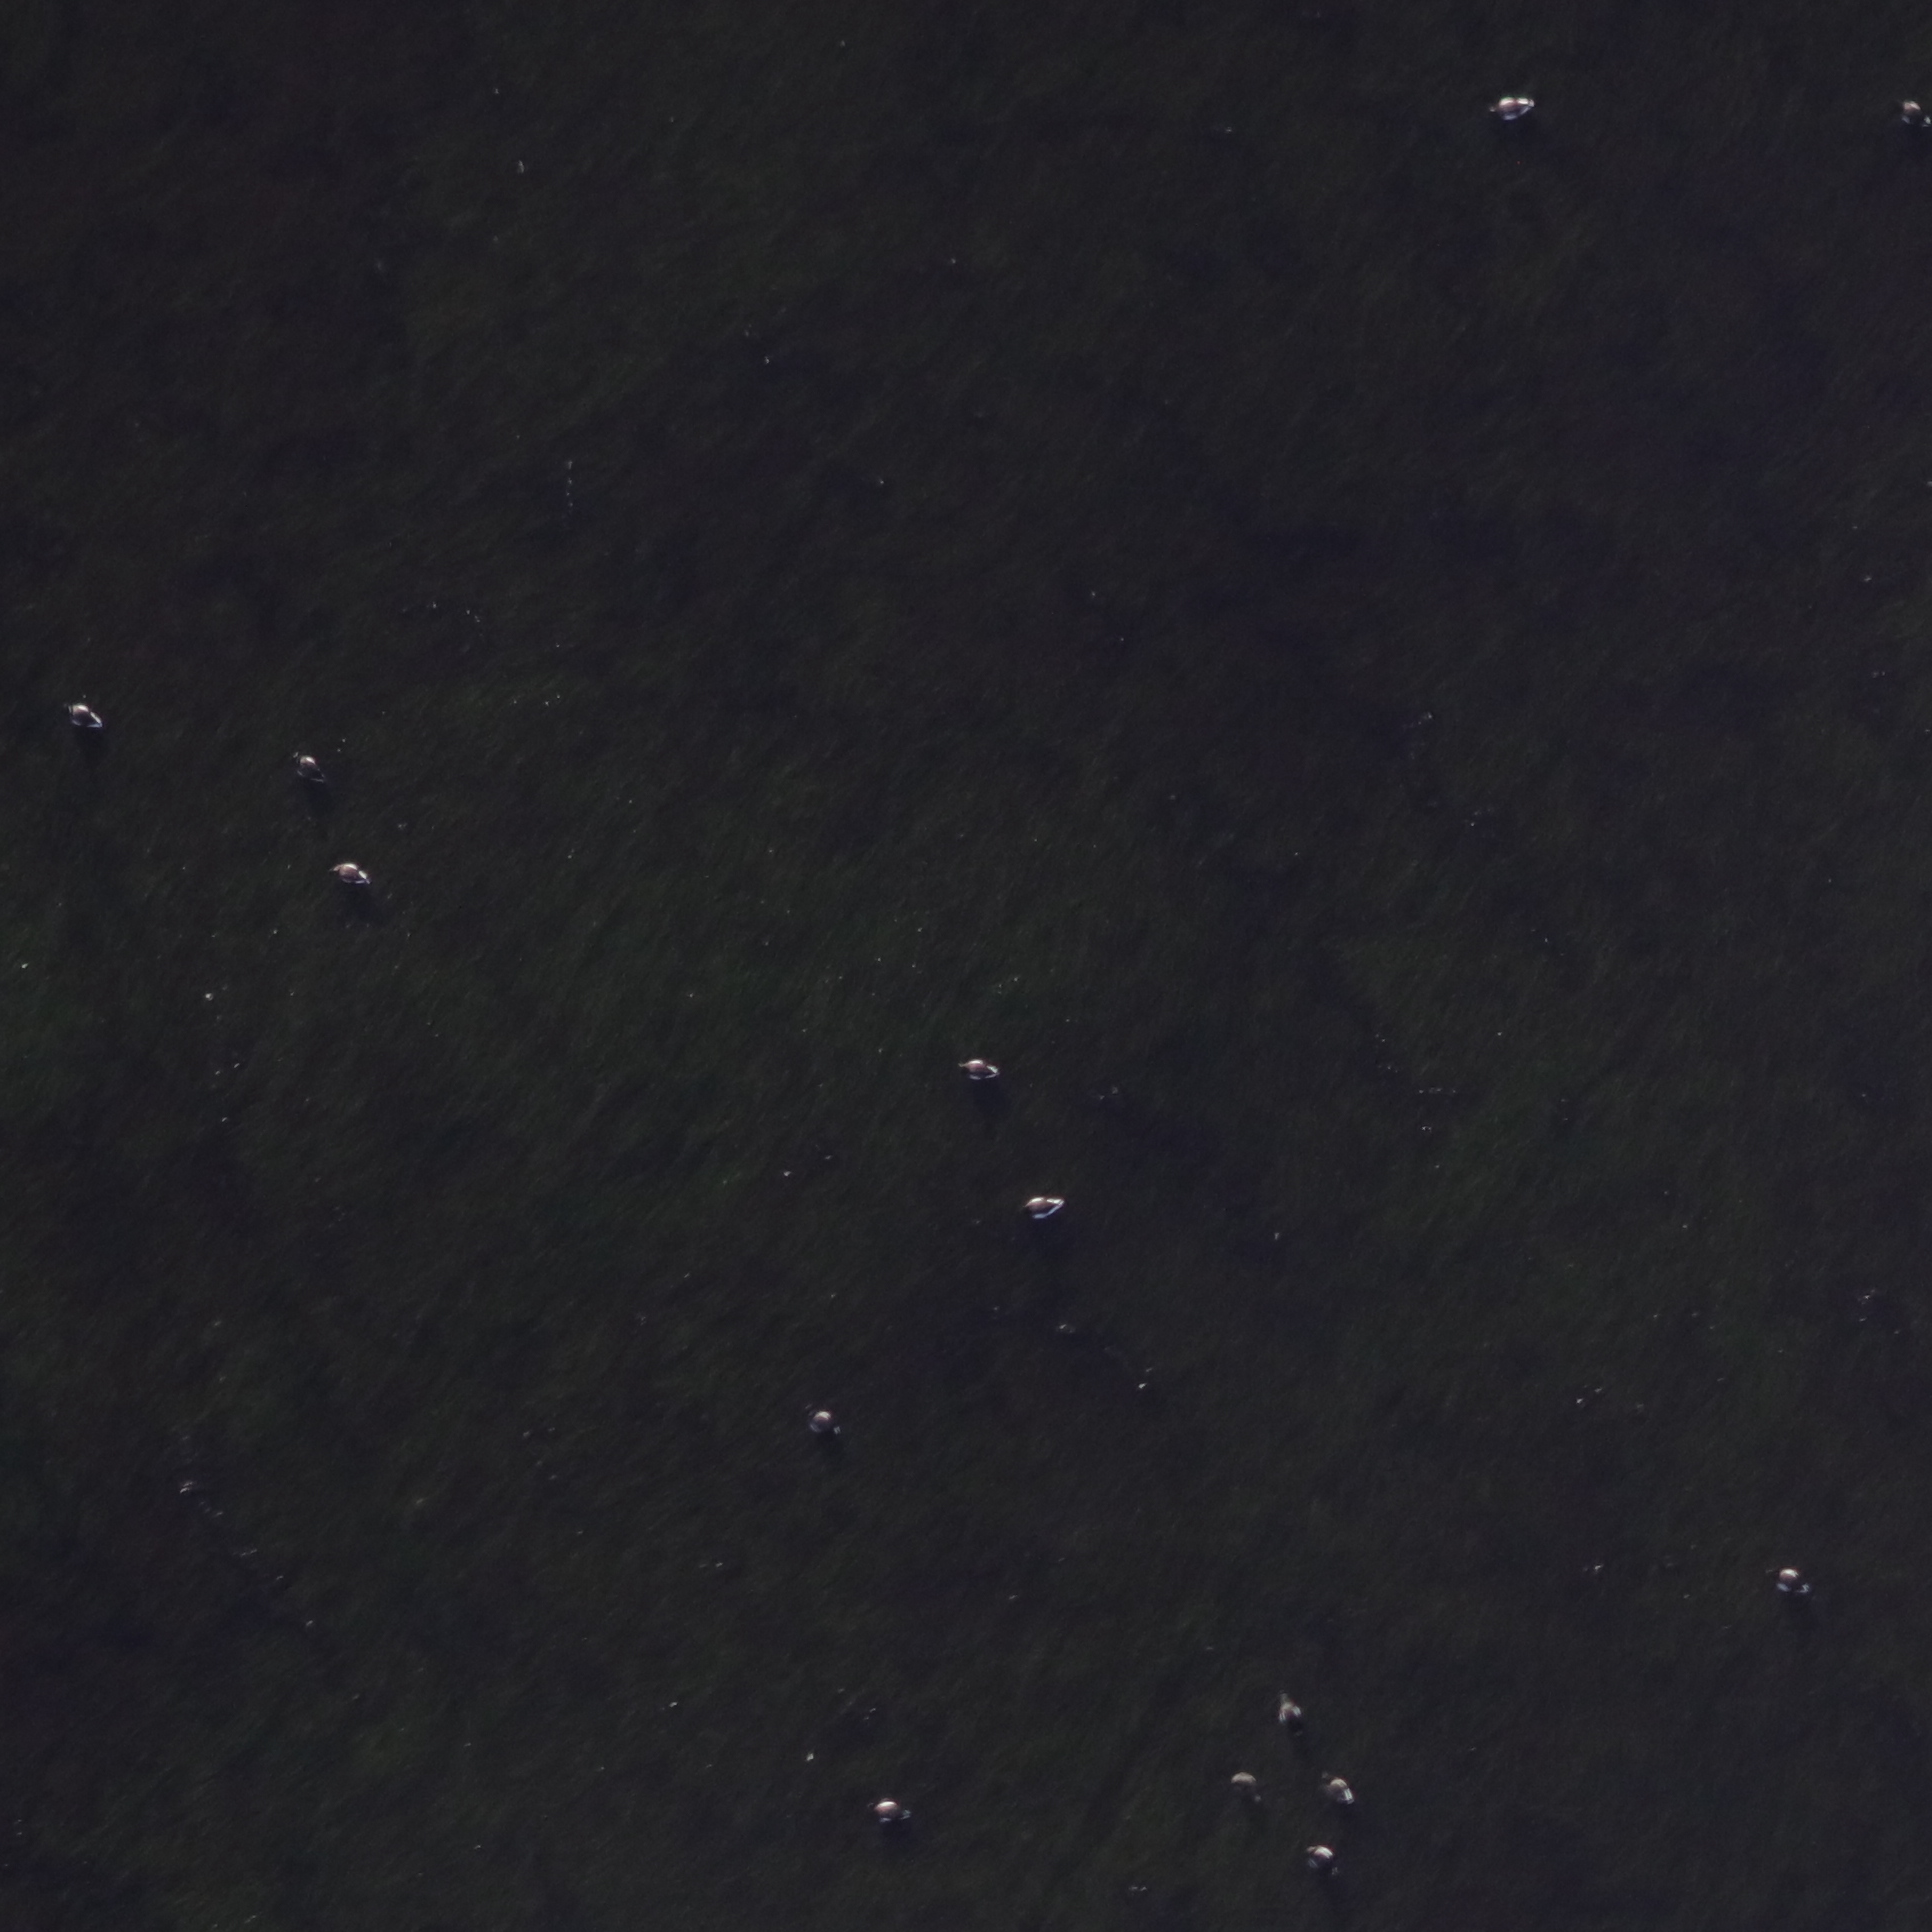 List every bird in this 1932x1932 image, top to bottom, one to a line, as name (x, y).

brant (1511, 108)
brant (1914, 114)
brant (85, 717)
brant (308, 768)
brant (349, 874)
brant (979, 1070)
brant (1044, 1209)
brant (823, 1423)
brant (1790, 1581)
brant (1296, 1717)
brant (1245, 1780)
brant (1335, 1792)
brant (891, 1811)
brant (1321, 1859)